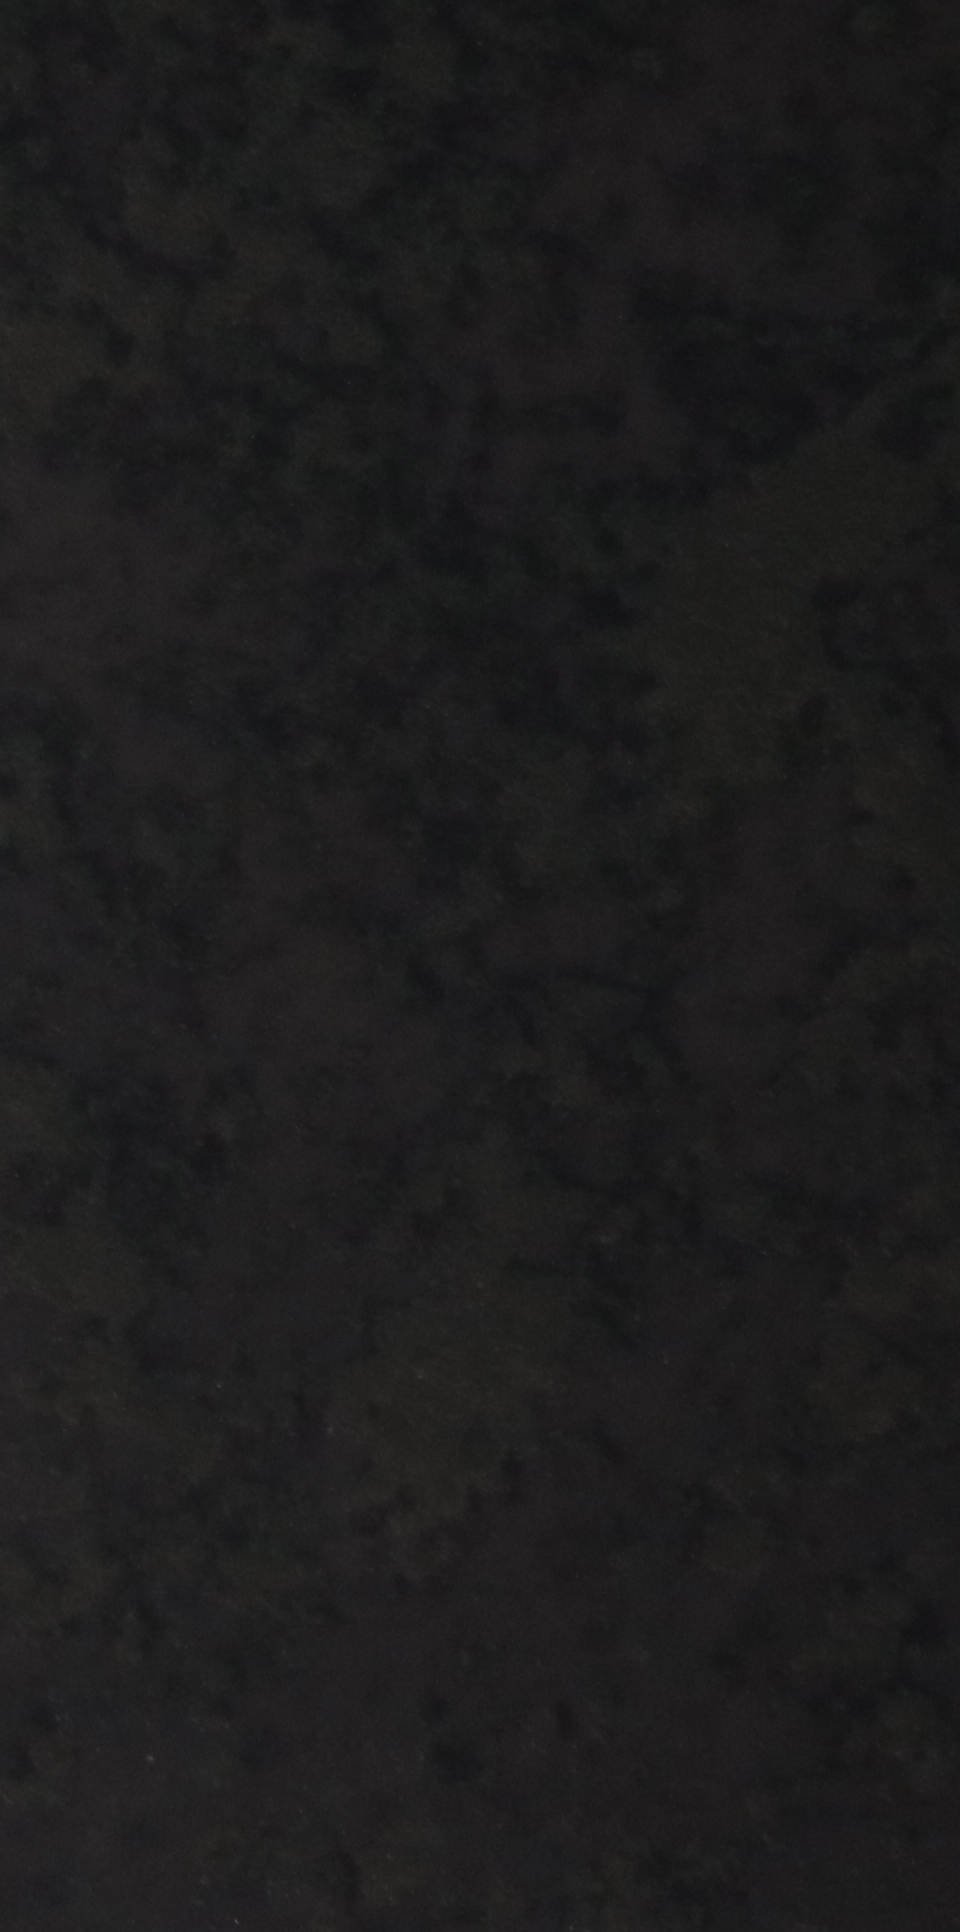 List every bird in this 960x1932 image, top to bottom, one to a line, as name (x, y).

None